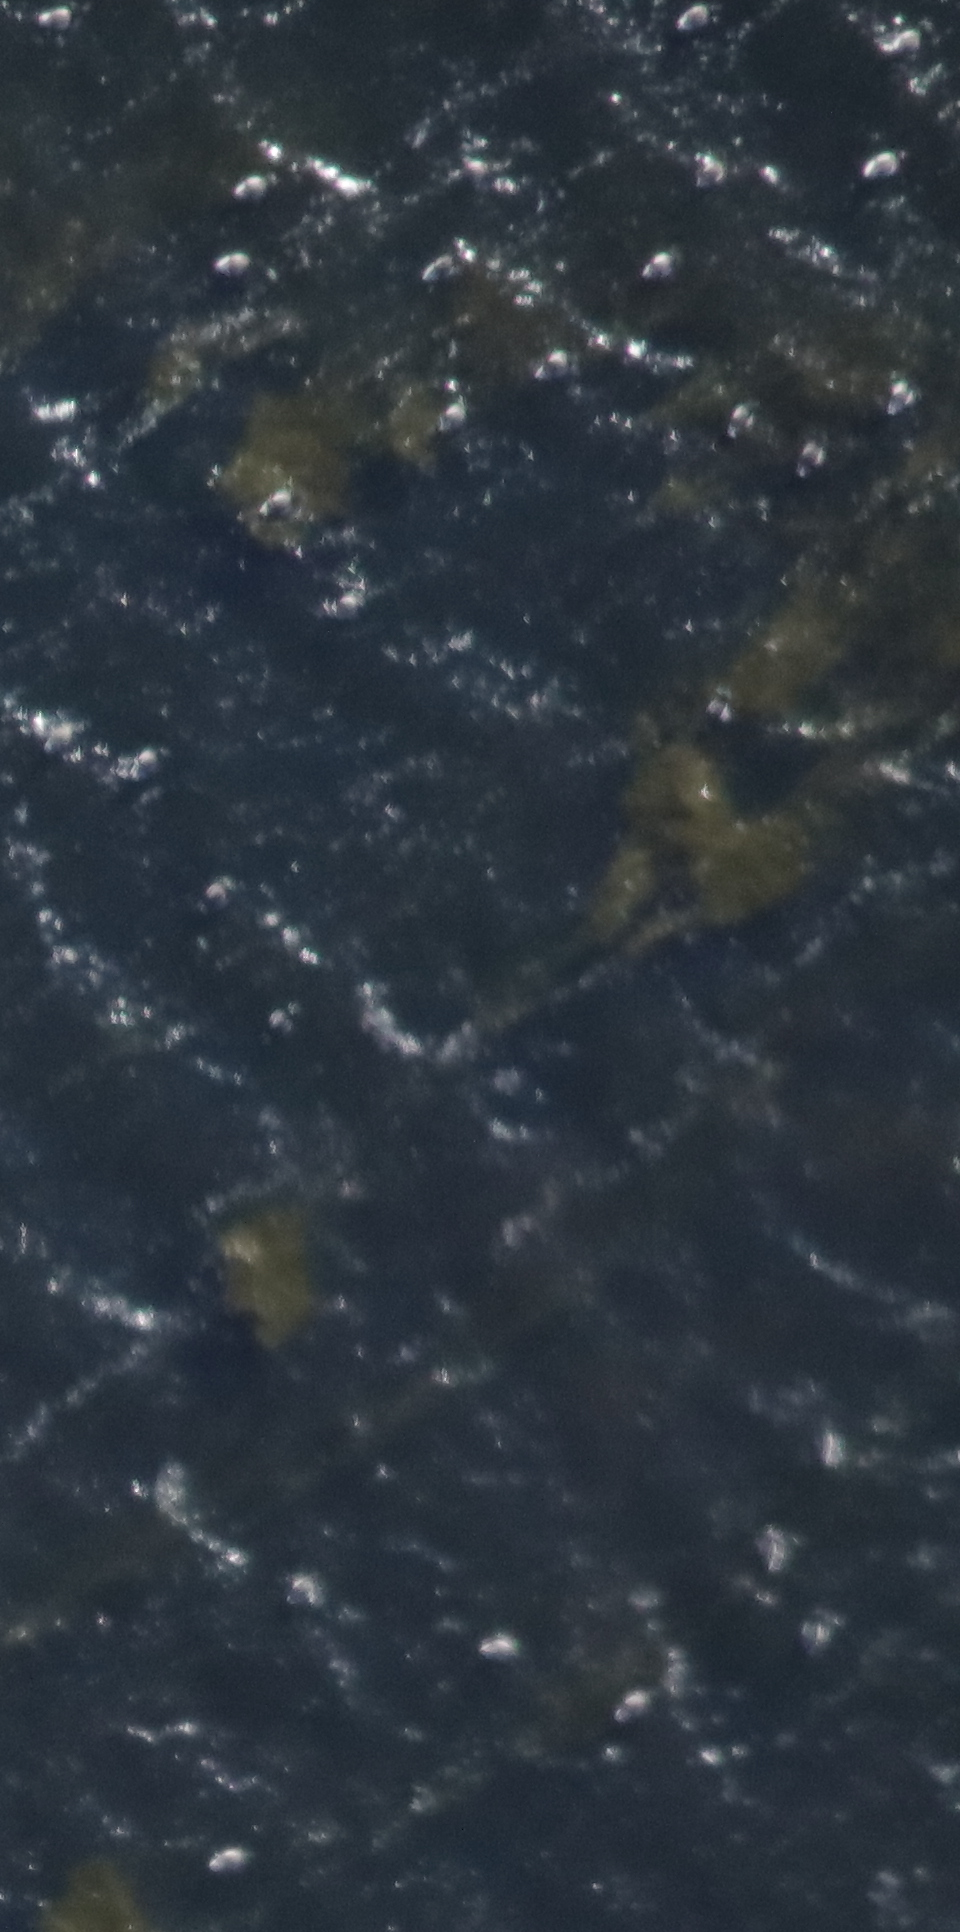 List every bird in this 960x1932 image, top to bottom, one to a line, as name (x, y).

brant (57, 21)
brant (694, 21)
brant (907, 40)
brant (885, 167)
brant (254, 189)
brant (660, 265)
brant (233, 267)
brant (442, 269)
brant (555, 366)
brant (904, 395)
brant (452, 414)
brant (741, 418)
brant (807, 461)
brant (279, 503)
brant (344, 606)
brant (717, 711)
brant (140, 764)
brant (215, 897)
brant (823, 1441)
brant (771, 1549)
brant (302, 1592)
brant (812, 1634)
brant (498, 1653)
brant (633, 1708)
brant (229, 1861)